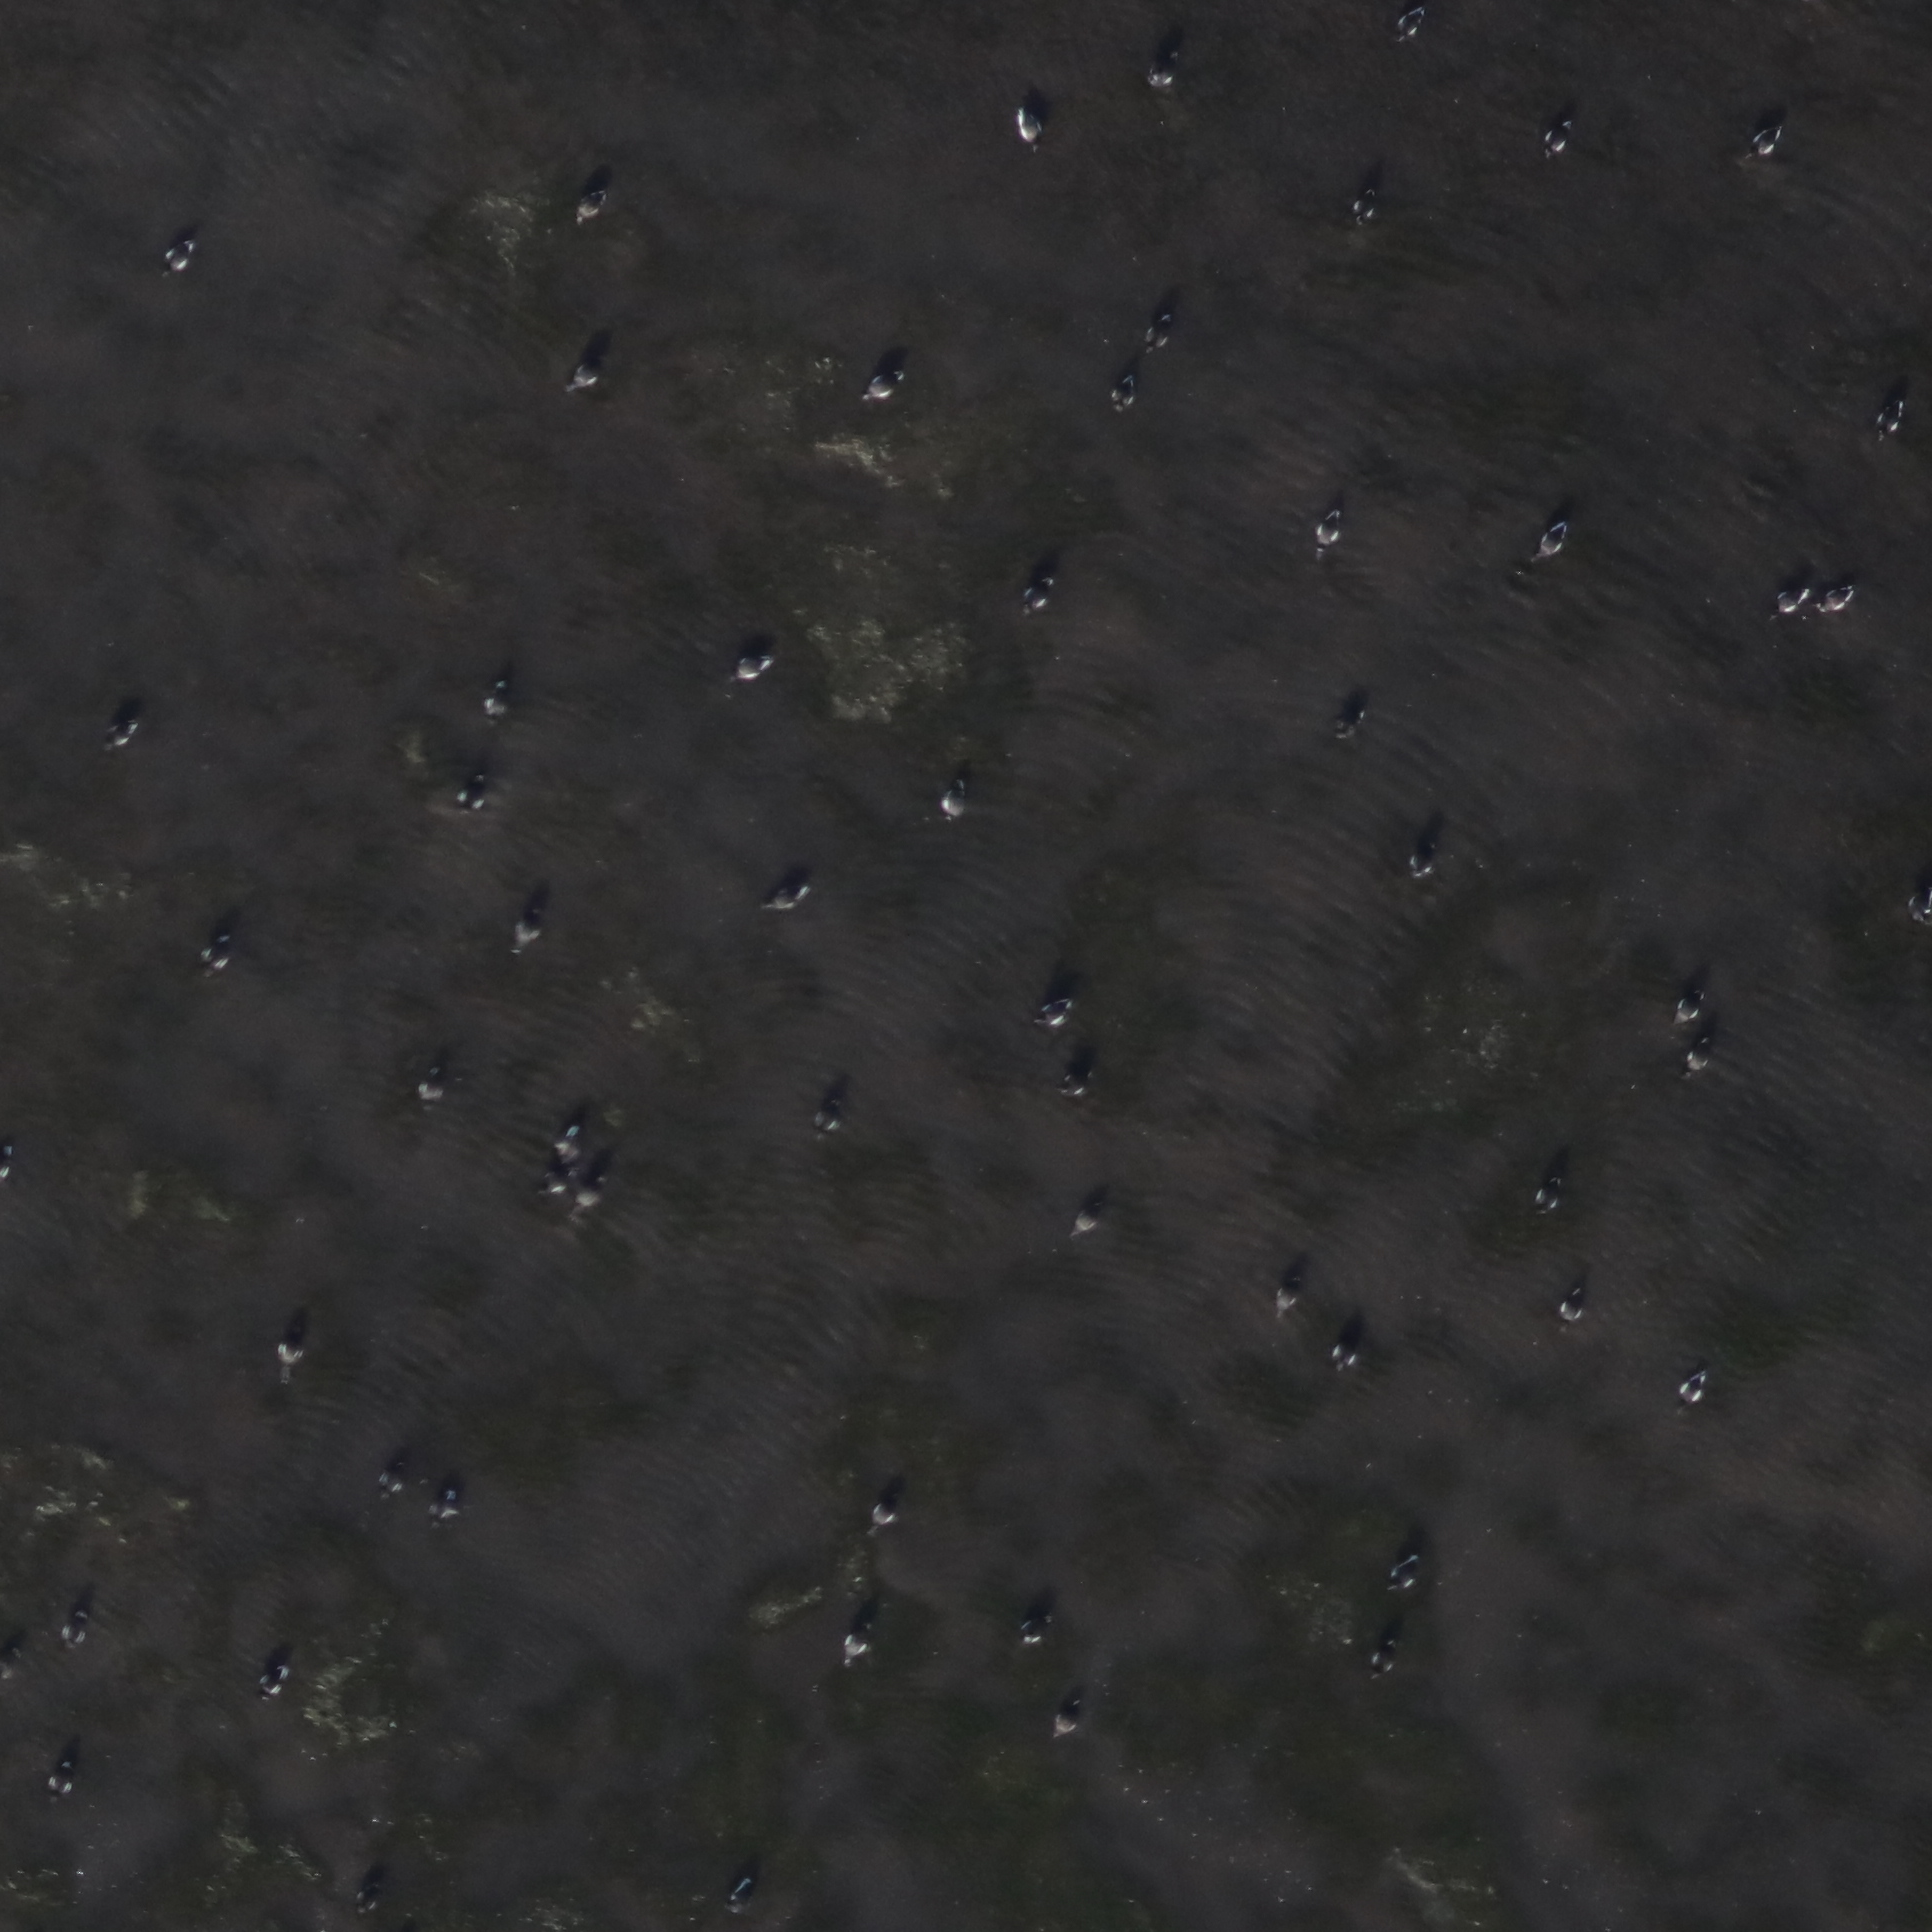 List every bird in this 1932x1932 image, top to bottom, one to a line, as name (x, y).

brant (1414, 28)
brant (1162, 69)
brant (1030, 126)
brant (1554, 139)
brant (1765, 140)
brant (590, 206)
brant (1371, 211)
brant (180, 255)
brant (1159, 326)
brant (580, 373)
brant (883, 383)
brant (1123, 385)
brant (1891, 420)
brant (1327, 529)
brant (1549, 542)
brant (1036, 594)
brant (1831, 599)
brant (1786, 601)
brant (750, 666)
brant (496, 699)
brant (1344, 723)
brant (123, 733)
brant (476, 794)
brant (955, 797)
brant (1424, 859)
brant (778, 894)
brant (1926, 901)
brant (533, 937)
brant (216, 955)
brant (1681, 1005)
brant (1053, 1012)
brant (1697, 1058)
brant (425, 1084)
brant (1079, 1087)
brant (831, 1113)
brant (571, 1128)
brant (593, 1190)
brant (1548, 1194)
brant (546, 1198)
brant (1087, 1225)
brant (1284, 1290)
brant (1571, 1307)
brant (1347, 1349)
brant (287, 1352)
brant (1694, 1389)
brant (388, 1484)
brant (443, 1505)
brant (882, 1505)
brant (1402, 1574)
brant (77, 1628)
brant (1027, 1628)
brant (845, 1649)
brant (1387, 1663)
brant (7, 1664)
brant (272, 1679)
brant (1070, 1725)
brant (57, 1786)
brant (367, 1896)
brant (746, 1896)